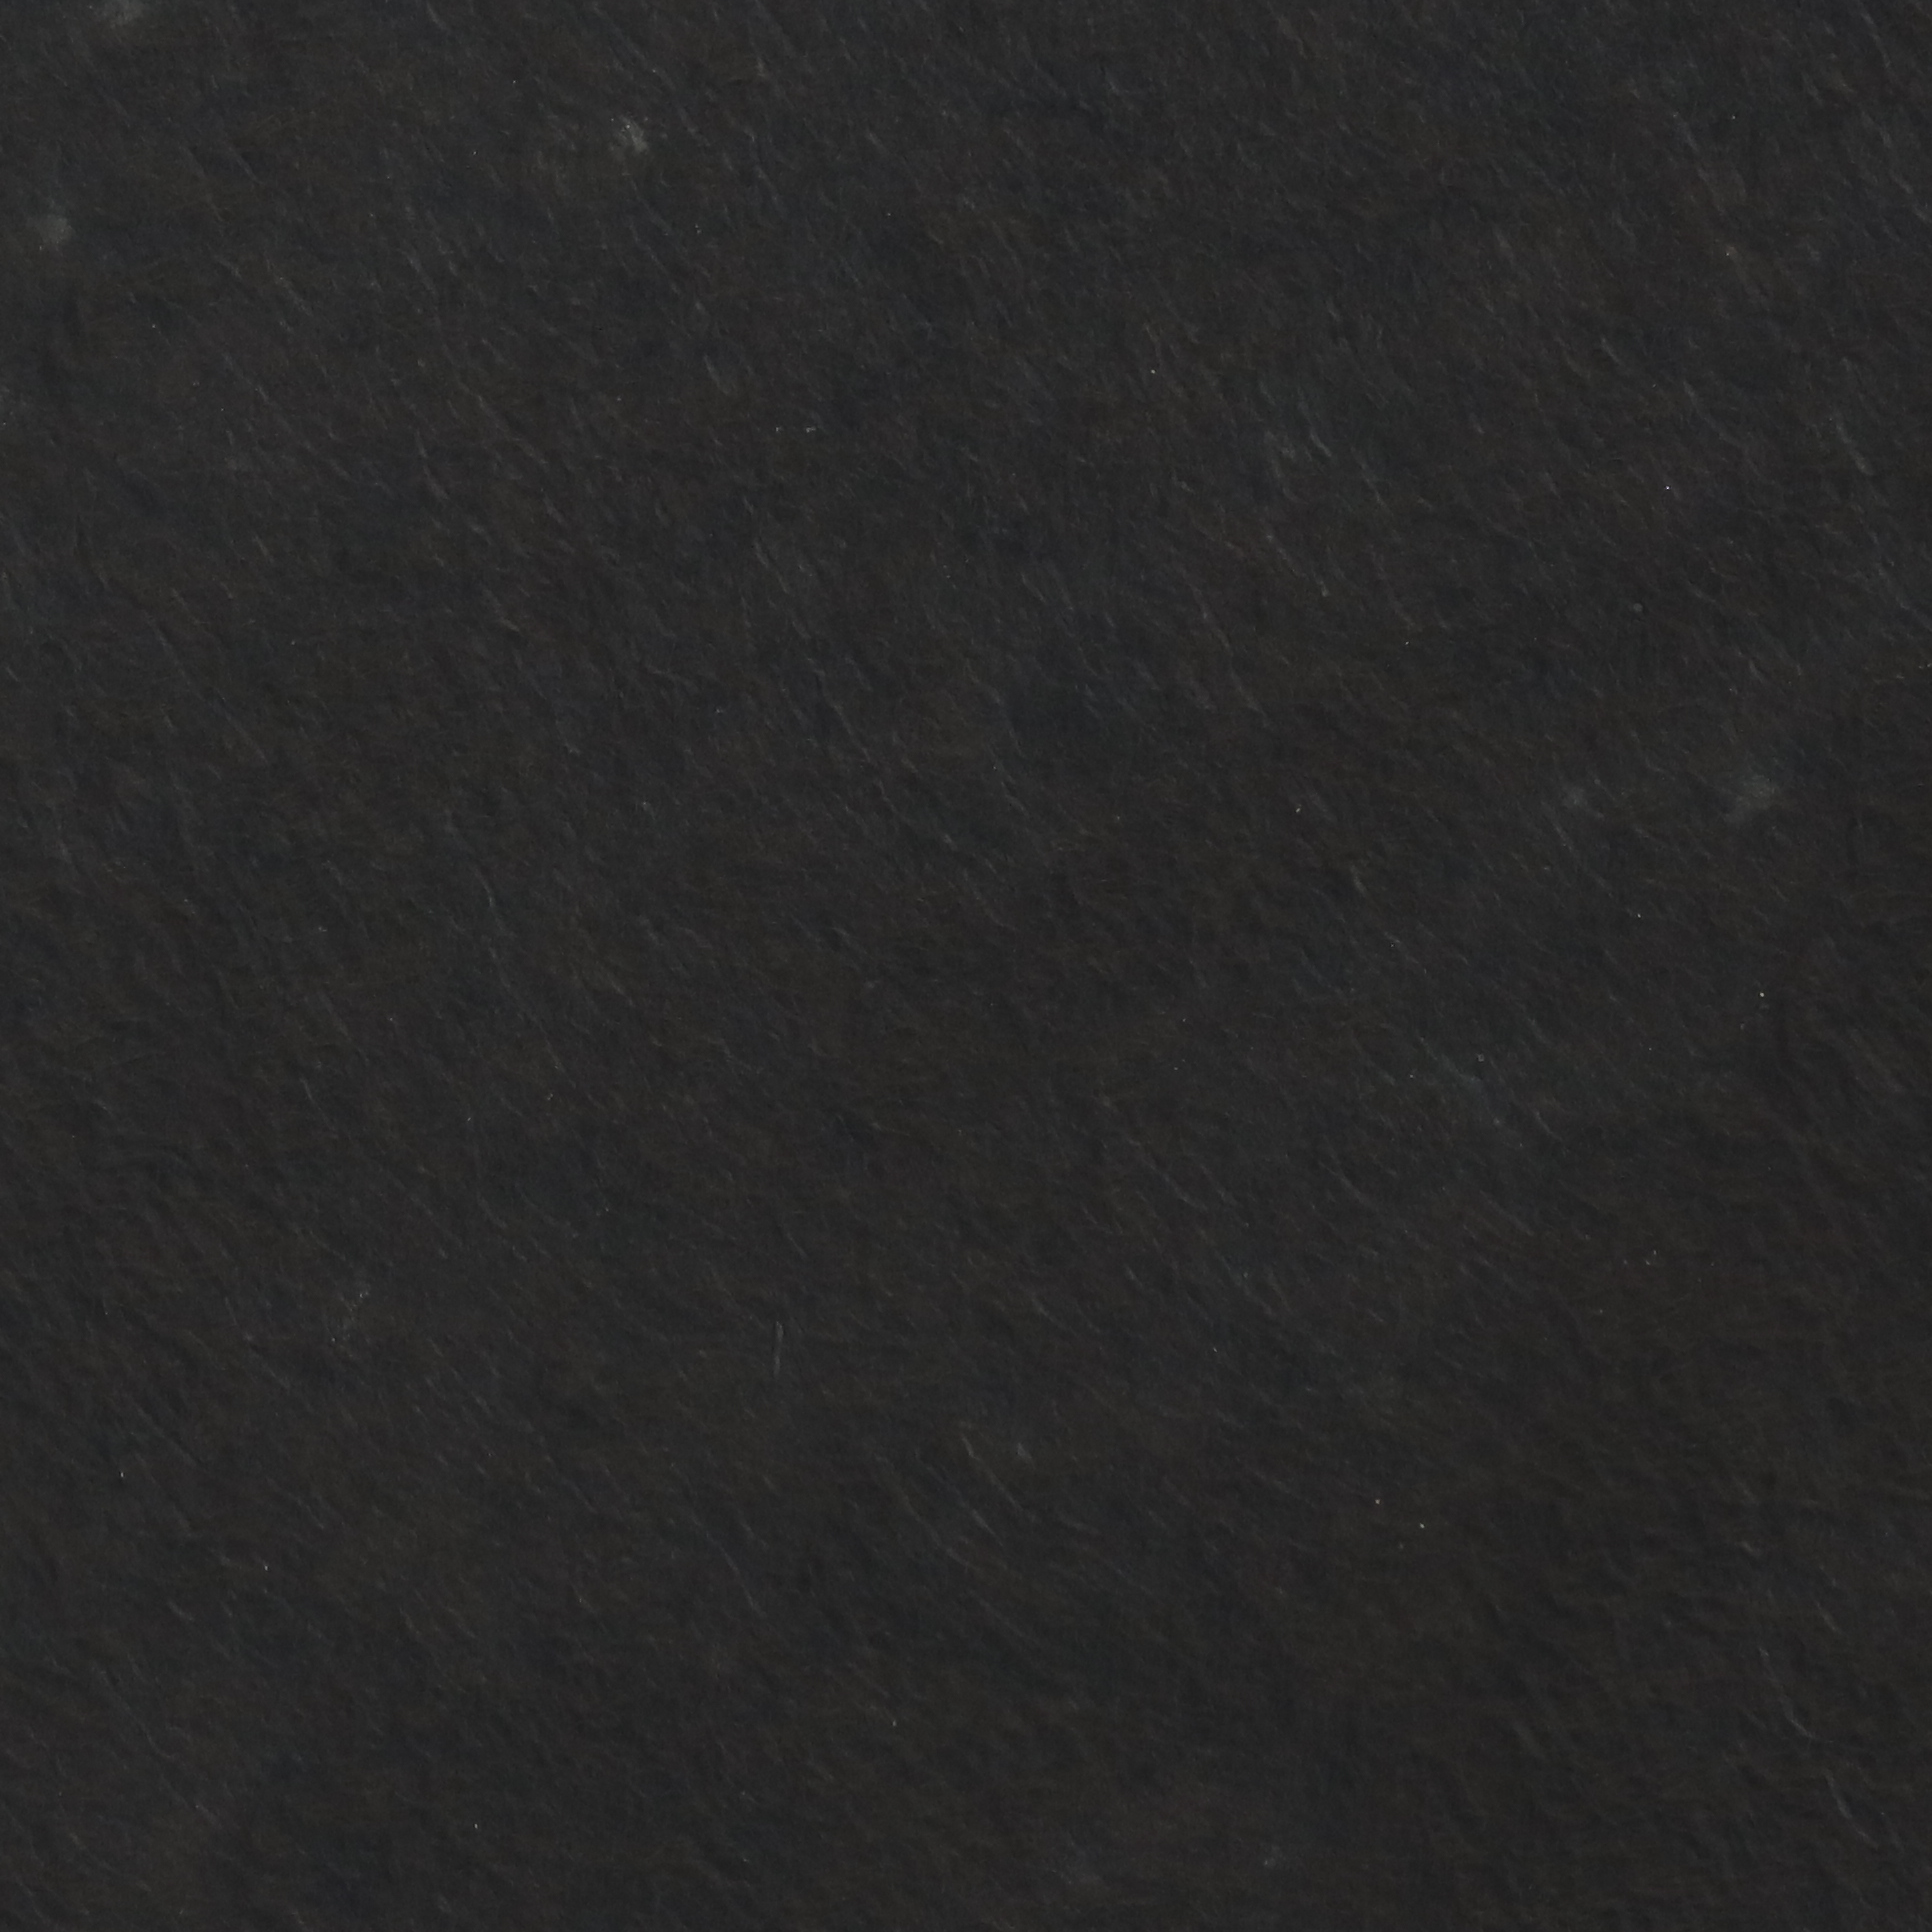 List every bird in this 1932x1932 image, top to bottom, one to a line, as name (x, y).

None